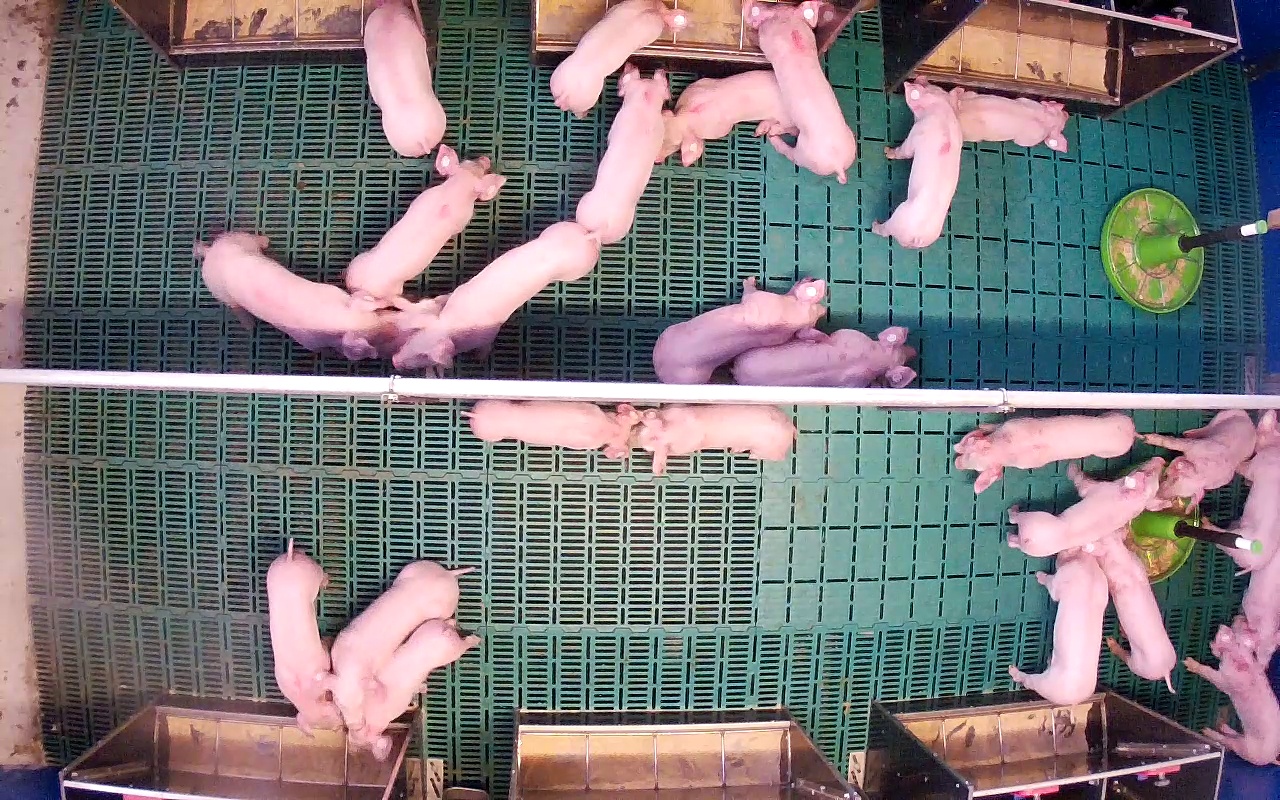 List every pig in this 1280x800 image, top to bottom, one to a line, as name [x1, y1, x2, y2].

pig [547, 0, 689, 122]
pig [741, 0, 857, 183]
pig [362, 1, 447, 158]
pig [573, 64, 674, 246]
pig [654, 69, 802, 168]
pig [868, 75, 965, 250]
pig [958, 90, 1071, 153]
pig [345, 138, 510, 308]
pig [394, 221, 605, 375]
pig [195, 227, 405, 365]
pig [651, 276, 833, 383]
pig [314, 294, 453, 361]
pig [727, 325, 918, 383]
pig [461, 399, 638, 460]
pig [629, 401, 799, 475]
pig [1142, 409, 1258, 513]
pig [1200, 410, 1279, 577]
pig [952, 413, 1147, 493]
pig [1003, 459, 1171, 559]
pig [1081, 527, 1180, 696]
pig [264, 536, 347, 736]
pig [1007, 547, 1109, 722]
pig [1238, 548, 1279, 674]
pig [316, 560, 476, 736]
pig [1185, 613, 1279, 765]
pig [348, 617, 480, 761]